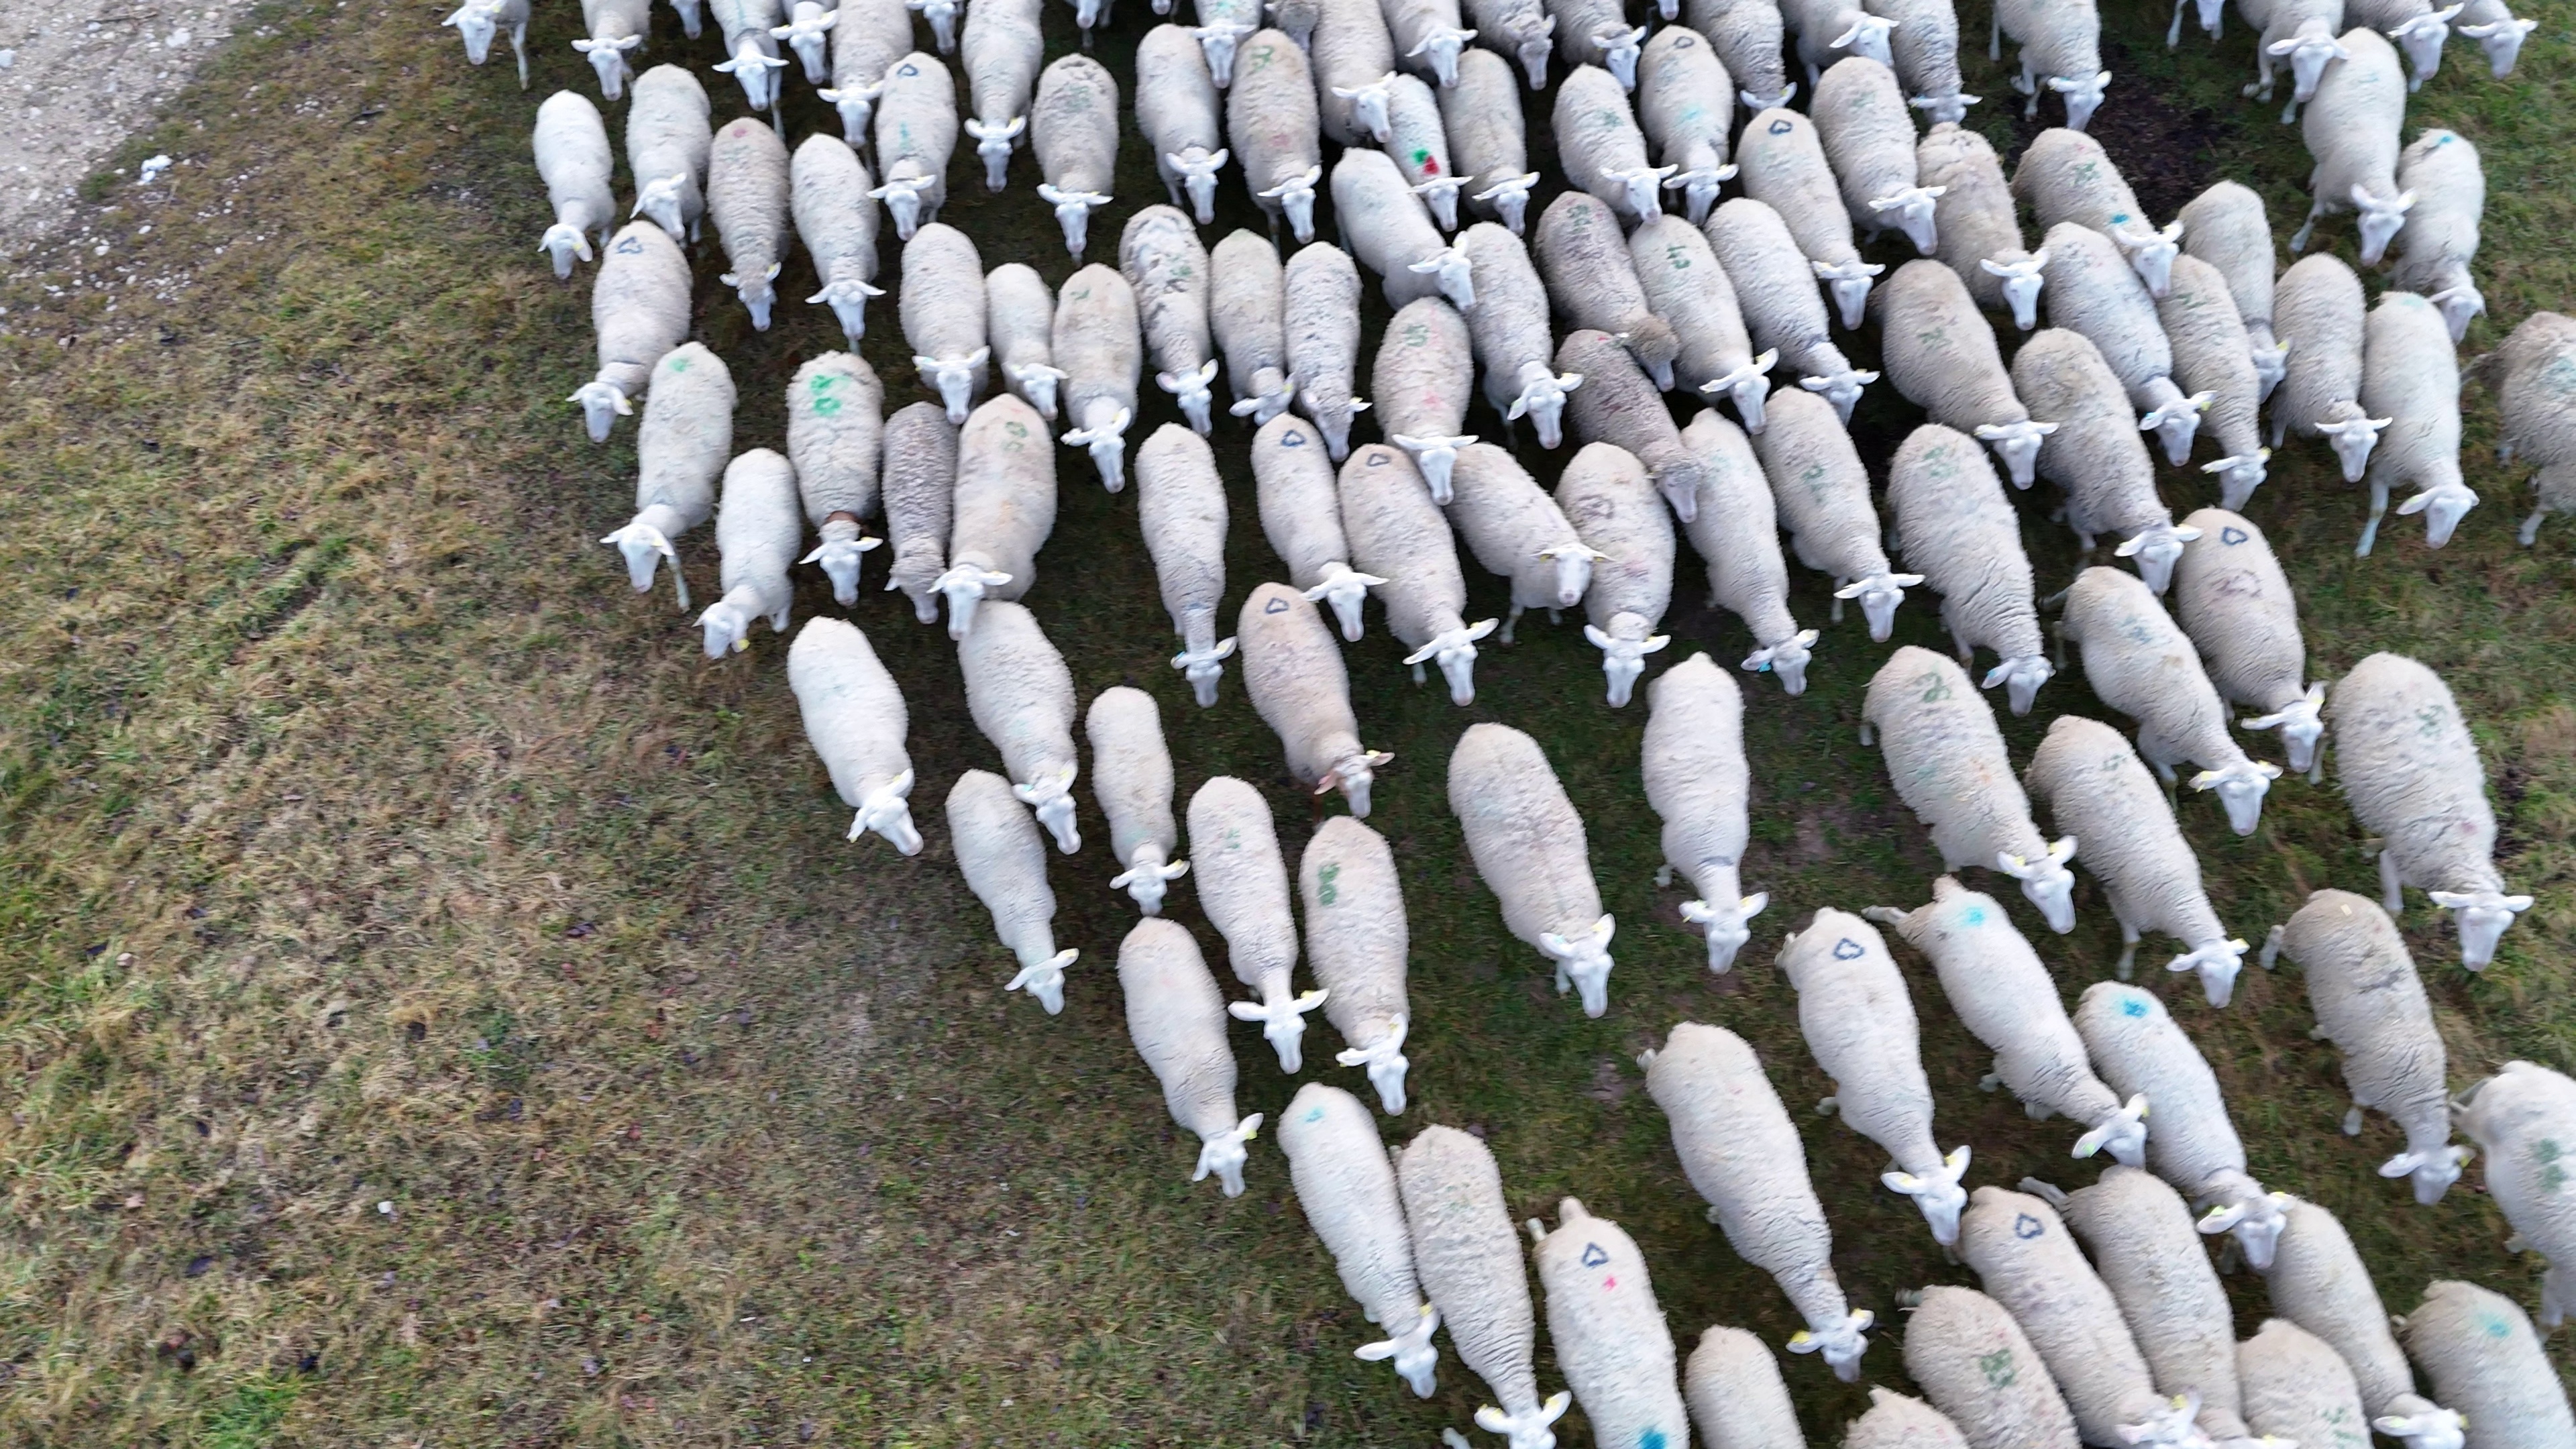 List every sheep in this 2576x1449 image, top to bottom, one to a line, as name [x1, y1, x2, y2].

sheep [440, 0, 534, 89]
sheep [570, 0, 652, 99]
sheep [707, 0, 789, 137]
sheep [768, 0, 838, 82]
sheep [905, 0, 968, 52]
sheep [957, 0, 1046, 191]
sheep [1192, 0, 1260, 90]
sheep [1307, 0, 1395, 149]
sheep [1375, 0, 1479, 89]
sheep [1462, 0, 1558, 93]
sheep [1542, 0, 1648, 95]
sheep [1679, 0, 1798, 114]
sheep [1778, 0, 1898, 89]
sheep [1862, 0, 1983, 123]
sheep [1990, 0, 2111, 129]
sheep [2236, 0, 2351, 122]
sheep [2346, 0, 2465, 96]
sheep [2437, 0, 2539, 78]
sheep [819, 0, 918, 149]
sheep [1130, 23, 1233, 225]
sheep [1633, 25, 1741, 223]
sheep [2292, 27, 2422, 263]
sheep [1223, 30, 1330, 243]
sheep [1438, 50, 1543, 232]
sheep [1027, 52, 1125, 262]
sheep [868, 54, 963, 239]
sheep [1811, 59, 1945, 256]
sheep [620, 66, 714, 248]
sheep [1548, 66, 1680, 230]
sheep [1363, 74, 1465, 235]
sheep [530, 88, 622, 277]
sheep [1736, 110, 1886, 330]
sheep [704, 117, 794, 331]
sheep [1913, 125, 2051, 331]
sheep [2398, 127, 2484, 338]
sheep [2011, 130, 2182, 296]
sheep [786, 131, 888, 340]
sheep [1328, 150, 1475, 315]
sheep [2176, 178, 2295, 409]
sheep [1532, 190, 1682, 389]
sheep [1711, 194, 1878, 426]
sheep [1116, 203, 1222, 432]
sheep [1628, 214, 1780, 435]
sheep [566, 220, 698, 446]
sheep [1452, 221, 1583, 449]
sheep [2033, 221, 2217, 467]
sheep [892, 223, 994, 424]
sheep [1207, 229, 1299, 430]
sheep [1279, 244, 1371, 459]
sheep [2270, 252, 2392, 481]
sheep [2155, 254, 2270, 513]
sheep [1872, 257, 2061, 490]
sheep [1051, 259, 1146, 493]
sheep [984, 264, 1071, 422]
sheep [2360, 291, 2485, 564]
sheep [1366, 295, 1477, 506]
sheep [2474, 311, 2576, 546]
sheep [2009, 328, 2189, 594]
sheep [1554, 330, 1704, 525]
sheep [602, 340, 744, 590]
sheep [782, 351, 889, 604]
sheep [1755, 386, 1924, 643]
sheep [937, 390, 1062, 642]
sheep [877, 396, 960, 626]
sheep [1246, 408, 1379, 644]
sheep [1680, 410, 1821, 697]
sheep [1132, 423, 1240, 710]
sheep [1882, 424, 2064, 715]
sheep [1557, 436, 1682, 709]
sheep [1334, 440, 1500, 707]
sheep [1423, 439, 1598, 635]
sheep [696, 446, 806, 660]
sheep [2172, 506, 2332, 774]
sheep [2050, 565, 2278, 835]
sheep [1235, 574, 1395, 820]
sheep [955, 600, 1087, 855]
sheep [784, 614, 927, 857]
sheep [1856, 639, 2085, 933]
sheep [1636, 647, 1772, 972]
sheep [2326, 652, 2537, 972]
sheep [1082, 686, 1192, 914]
sheep [2028, 708, 2256, 1006]
sheep [1444, 722, 1622, 1018]
sheep [943, 771, 1084, 1013]
sheep [1183, 775, 1328, 1069]
sheep [1296, 815, 1410, 1116]
sheep [1873, 869, 2153, 1166]
sheep [2263, 889, 2474, 1209]
sheep [1774, 901, 1978, 1246]
sheep [1114, 915, 1265, 1195]
sheep [2074, 978, 2284, 1270]
sheep [1638, 1022, 1874, 1384]
sheep [2453, 1060, 2576, 1335]
sheep [1274, 1083, 1450, 1397]
sheep [1393, 1121, 1574, 1449]
sheep [2071, 1173, 2258, 1449]
sheep [1962, 1186, 2206, 1449]
sheep [1528, 1191, 1694, 1448]
sheep [2256, 1193, 2469, 1449]
sheep [2393, 1279, 2575, 1448]
sheep [1895, 1284, 2096, 1449]
sheep [2228, 1316, 2377, 1449]
sheep [1687, 1328, 1808, 1449]
sheep [1837, 1385, 1969, 1449]